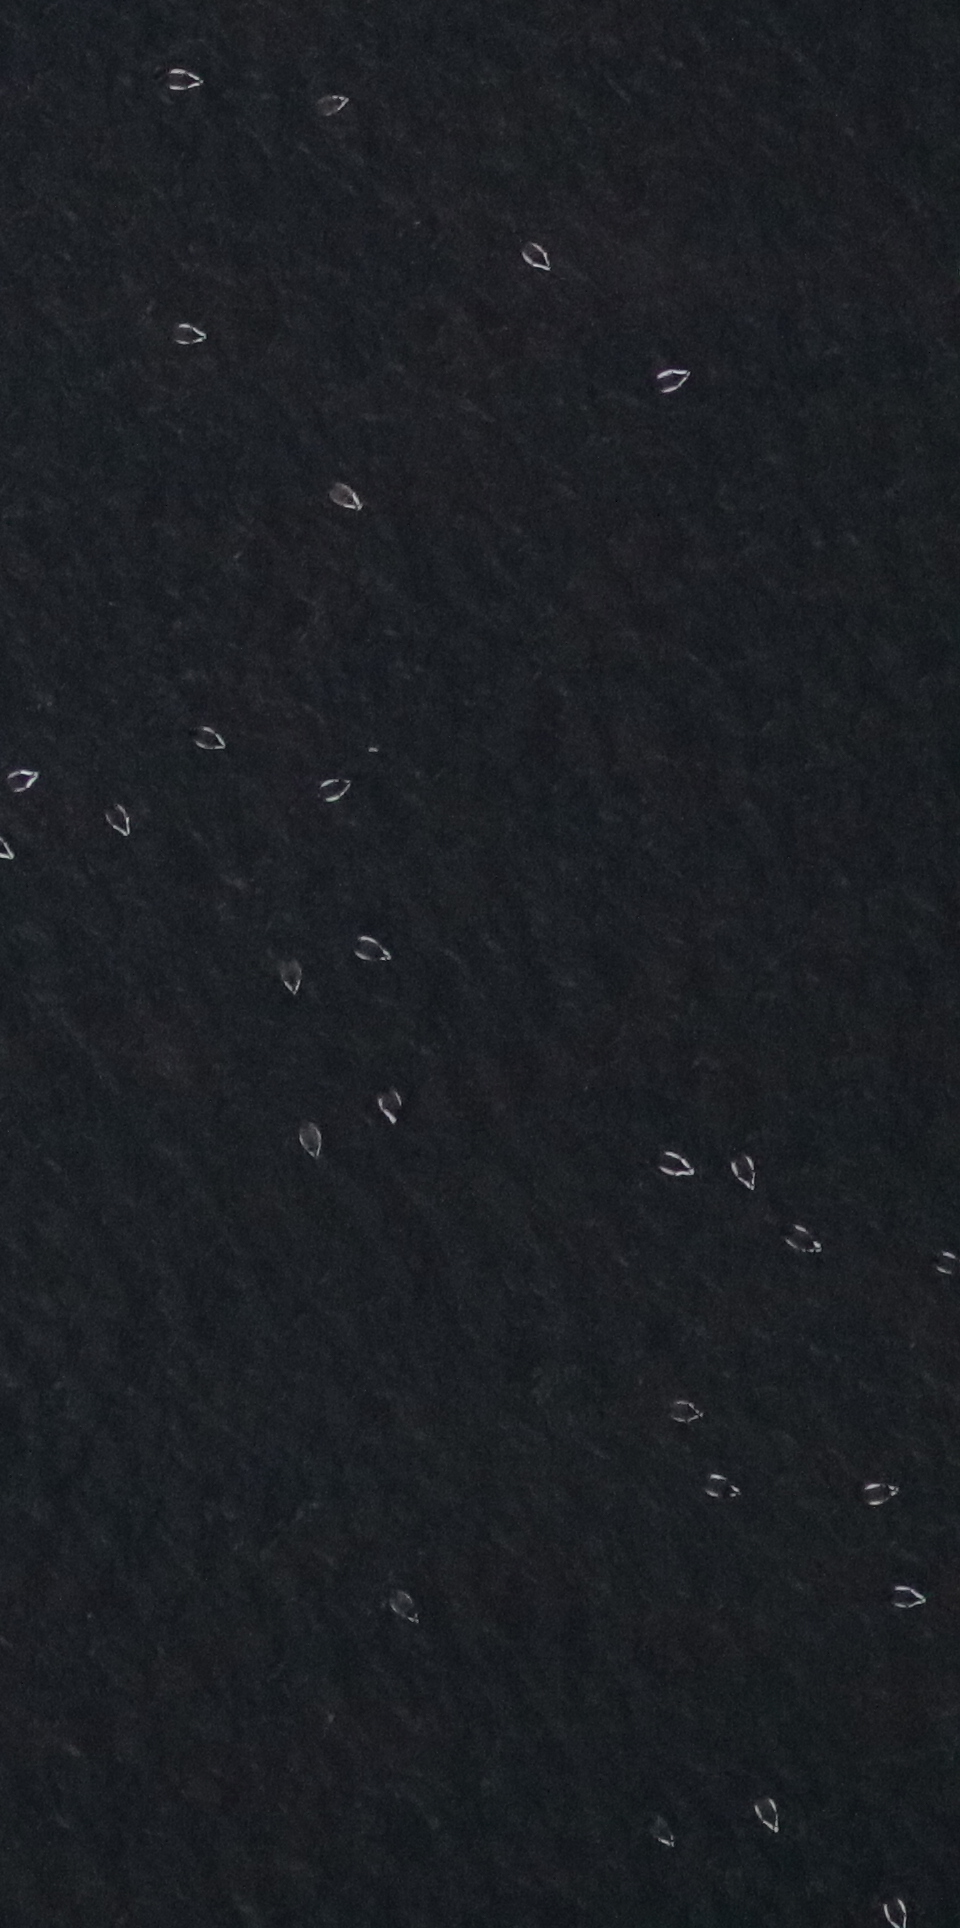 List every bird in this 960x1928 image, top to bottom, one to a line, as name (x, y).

brant (179, 80)
brant (329, 104)
brant (534, 254)
brant (187, 333)
brant (670, 382)
brant (342, 494)
brant (208, 738)
brant (18, 781)
brant (334, 791)
brant (116, 816)
brant (371, 949)
brant (290, 971)
brant (390, 1103)
brant (309, 1136)
brant (672, 1164)
brant (743, 1169)
brant (801, 1241)
brant (947, 1265)
brant (682, 1411)
brant (718, 1486)
brant (879, 1494)
brant (905, 1597)
brant (403, 1605)
brant (765, 1811)
brant (661, 1830)
brant (894, 1909)